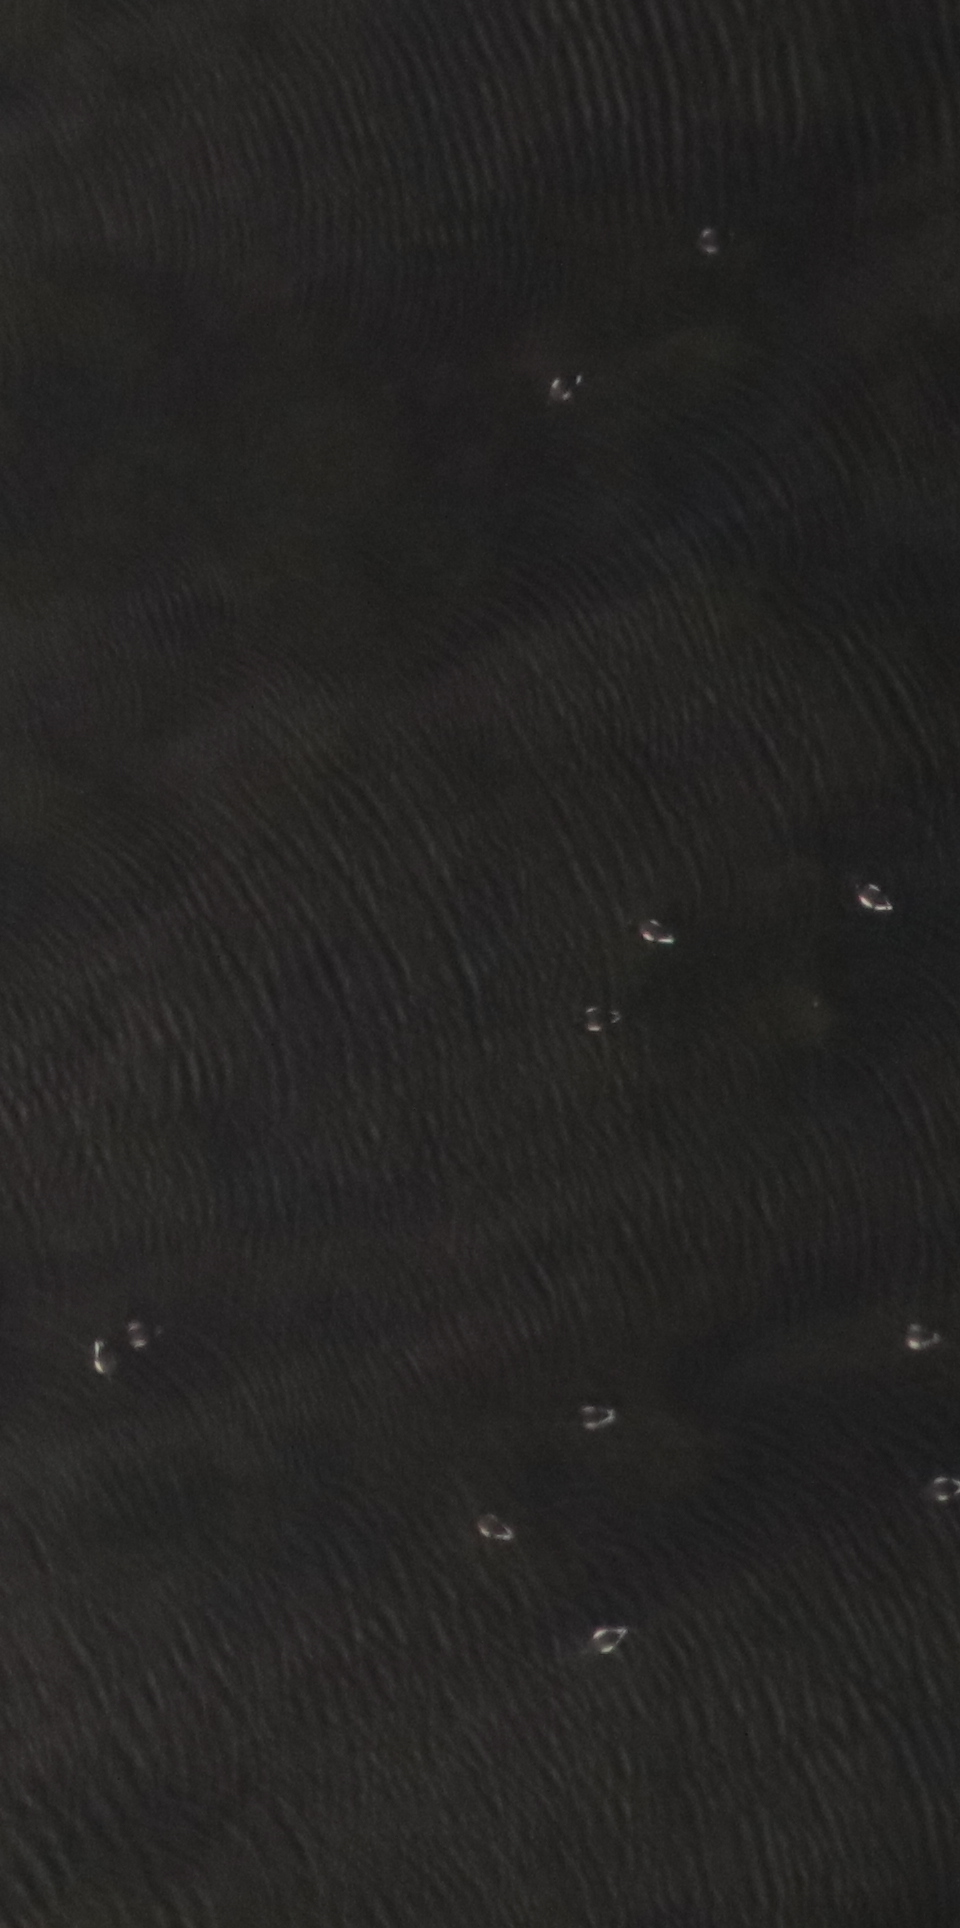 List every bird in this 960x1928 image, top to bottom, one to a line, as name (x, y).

brant (711, 241)
brant (564, 383)
brant (874, 898)
brant (651, 929)
brant (601, 1020)
brant (137, 1333)
brant (923, 1336)
brant (105, 1359)
brant (594, 1413)
brant (945, 1492)
brant (493, 1525)
brant (608, 1639)